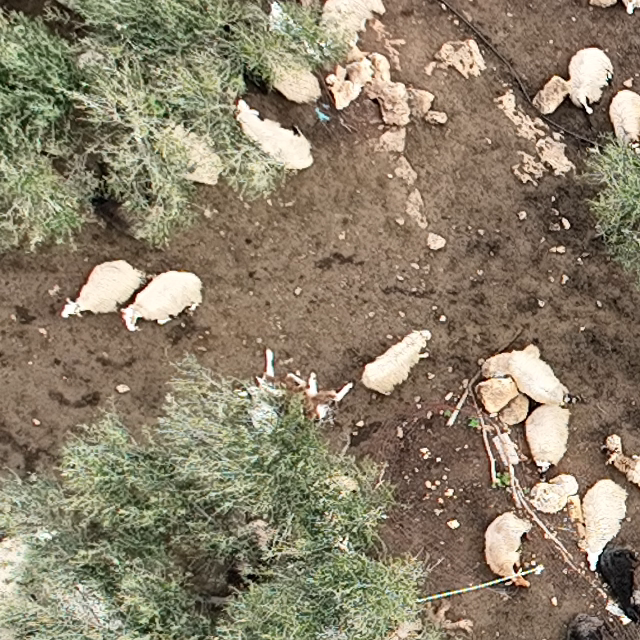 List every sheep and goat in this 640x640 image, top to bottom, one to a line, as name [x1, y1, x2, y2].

sheep [255, 48, 322, 104]
sheep [565, 48, 615, 115]
sheep [607, 90, 639, 152]
sheep [234, 98, 315, 171]
sheep [148, 120, 224, 188]
sheep [60, 259, 145, 318]
sheep [121, 269, 201, 331]
sheep [360, 330, 429, 399]
sheep [507, 351, 579, 407]
sheep [524, 405, 569, 470]
sheep [608, 453, 639, 499]
sheep [578, 479, 627, 571]
sheep [481, 513, 530, 589]
sheep [2, 529, 52, 606]
sheep [596, 545, 639, 620]
sheep [628, 557, 639, 636]
sheep [569, 614, 616, 639]
sheep [0, 625, 35, 639]